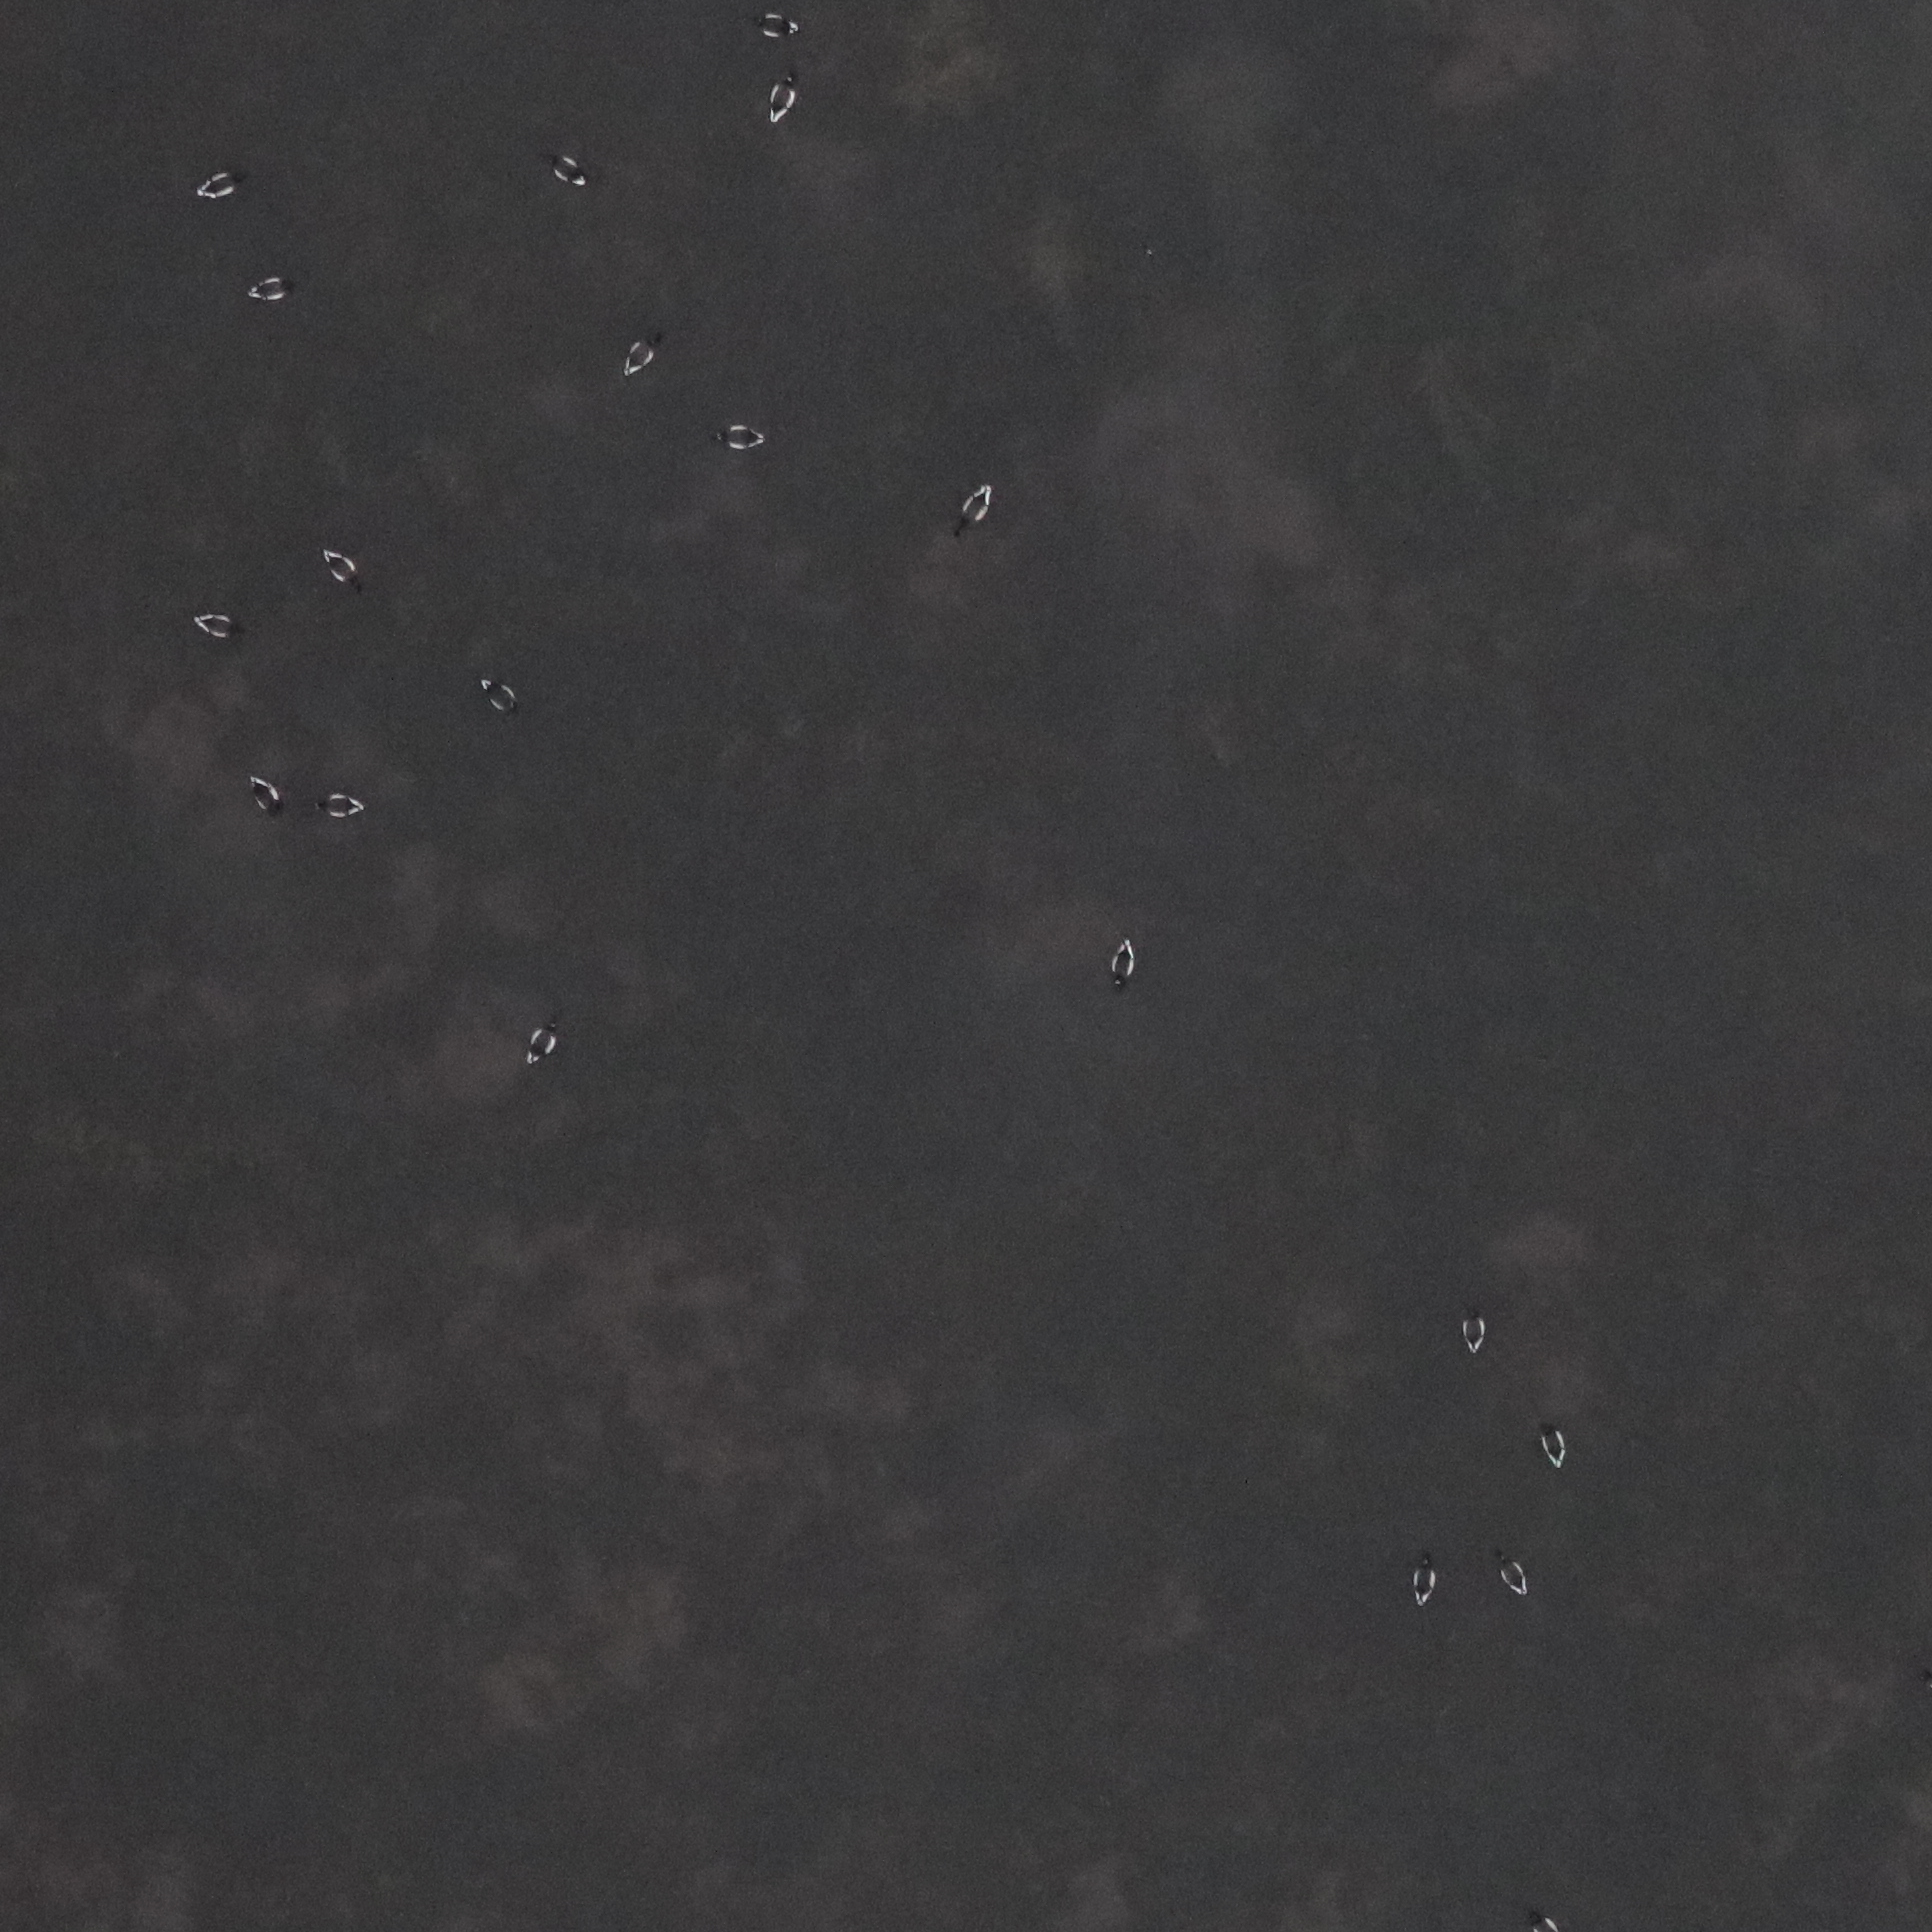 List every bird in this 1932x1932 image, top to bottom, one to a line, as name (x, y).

brant (775, 25)
brant (782, 99)
brant (569, 170)
brant (220, 186)
brant (271, 289)
brant (641, 357)
brant (740, 438)
brant (975, 509)
brant (342, 569)
brant (218, 627)
brant (500, 696)
brant (268, 796)
brant (337, 806)
brant (1123, 964)
brant (543, 1043)
brant (1474, 1332)
brant (1554, 1446)
brant (1513, 1576)
brant (1425, 1580)